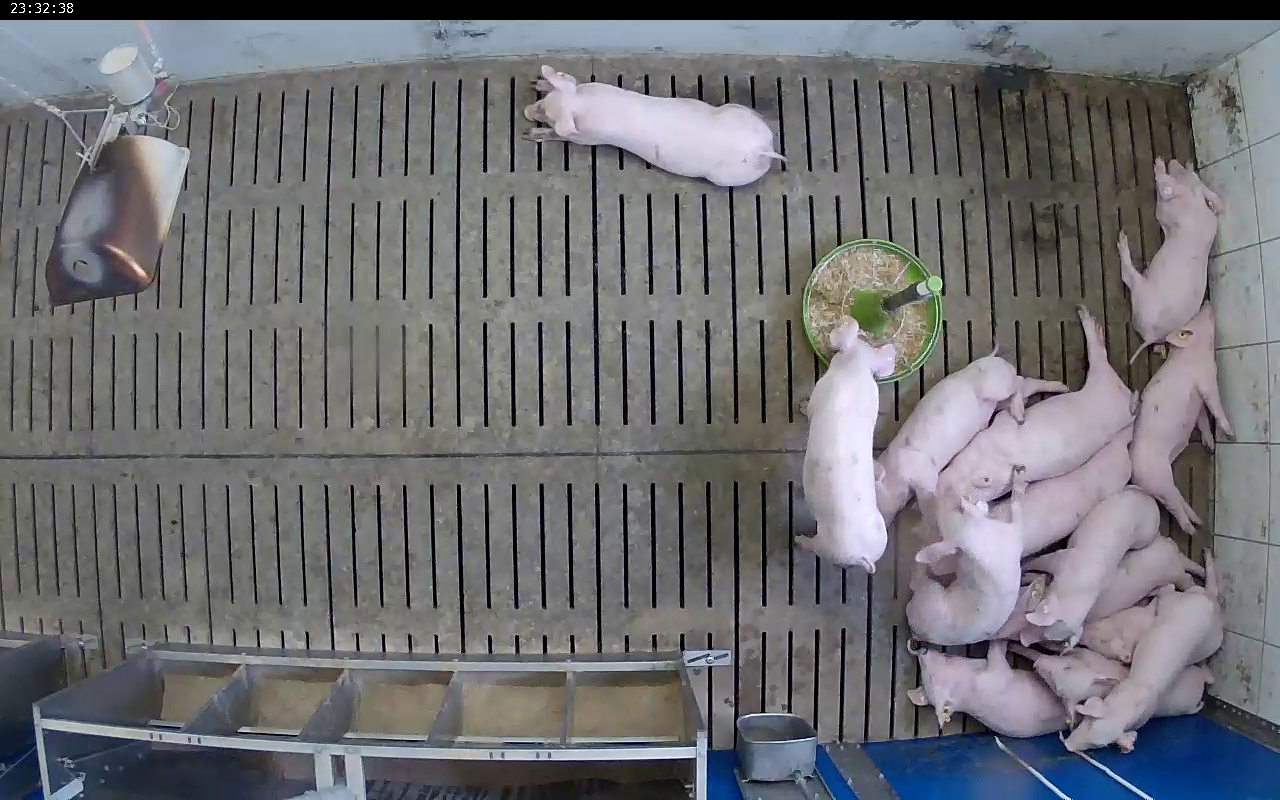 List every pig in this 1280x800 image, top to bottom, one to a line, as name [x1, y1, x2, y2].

pig [523, 65, 787, 187]
pig [1111, 156, 1221, 366]
pig [1129, 298, 1236, 538]
pig [932, 304, 1145, 517]
pig [795, 318, 897, 575]
pig [873, 335, 1072, 532]
pig [912, 389, 1142, 577]
pig [1018, 489, 1160, 656]
pig [907, 495, 1029, 648]
pig [987, 536, 1206, 643]
pig [1079, 547, 1225, 666]
pig [1064, 582, 1216, 754]
pig [908, 639, 1085, 738]
pig [1008, 642, 1217, 732]